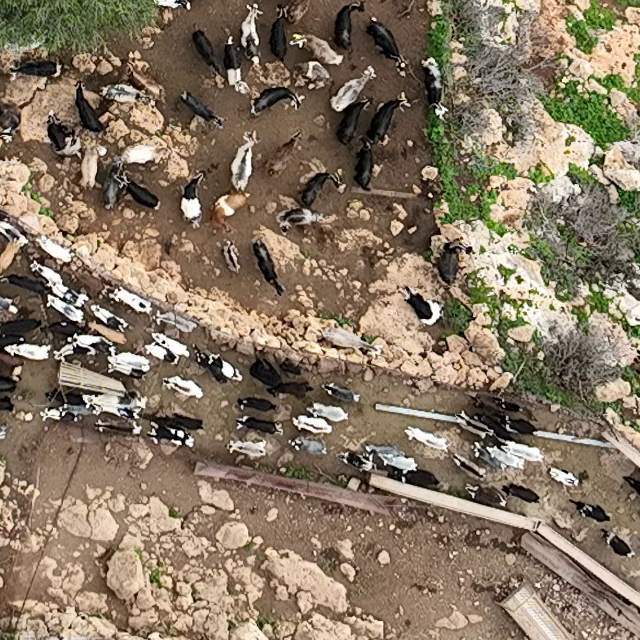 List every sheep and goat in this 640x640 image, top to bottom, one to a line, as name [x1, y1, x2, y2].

goat [152, 0, 192, 10]
goat [287, 0, 317, 25]
goat [334, 0, 366, 50]
goat [242, 2, 260, 65]
goat [270, 5, 288, 62]
goat [367, 18, 408, 75]
goat [192, 28, 224, 78]
goat [4, 31, 46, 50]
goat [292, 32, 343, 65]
goat [224, 35, 248, 92]
goat [420, 56, 448, 118]
goat [9, 60, 61, 80]
goat [124, 62, 166, 102]
goat [293, 62, 330, 78]
goat [329, 66, 375, 110]
goat [73, 80, 106, 132]
goat [100, 85, 152, 103]
goat [251, 87, 306, 115]
goat [181, 89, 226, 130]
goat [367, 93, 410, 143]
goat [0, 96, 22, 128]
goat [337, 96, 373, 146]
goat [47, 109, 67, 150]
goat [0, 127, 12, 168]
goat [57, 130, 82, 154]
goat [264, 130, 300, 179]
goat [232, 131, 260, 192]
goat [354, 137, 377, 190]
goat [78, 144, 98, 188]
goat [121, 146, 171, 163]
goat [103, 158, 123, 210]
goat [182, 169, 206, 228]
goat [300, 172, 345, 206]
goat [112, 174, 159, 210]
goat [211, 193, 250, 228]
goat [274, 209, 327, 234]
goat [0, 214, 28, 247]
goat [34, 232, 71, 263]
goat [253, 238, 285, 296]
goat [435, 238, 466, 287]
goat [0, 239, 19, 274]
goat [223, 239, 241, 273]
goat [30, 260, 63, 285]
goat [0, 274, 45, 292]
goat [48, 279, 88, 306]
goat [106, 283, 153, 315]
goat [400, 286, 442, 325]
goat [0, 291, 18, 314]
goat [45, 294, 83, 323]
goat [89, 304, 128, 331]
goat [155, 309, 198, 333]
goat [0, 319, 40, 333]
goat [88, 320, 127, 343]
goat [42, 322, 81, 335]
goat [320, 327, 384, 358]
goat [150, 333, 189, 357]
goat [72, 334, 115, 354]
goat [0, 335, 25, 348]
goat [3, 343, 50, 361]
goat [52, 343, 95, 359]
goat [144, 343, 179, 365]
goat [192, 346, 227, 383]
goat [107, 353, 150, 371]
goat [208, 354, 243, 381]
goat [248, 358, 282, 385]
goat [107, 363, 146, 379]
goat [0, 374, 17, 399]
goat [162, 374, 203, 399]
goat [268, 380, 311, 396]
goat [320, 382, 359, 402]
goat [45, 387, 85, 405]
goat [82, 392, 147, 409]
goat [0, 395, 16, 411]
goat [490, 397, 523, 412]
goat [237, 398, 276, 411]
goat [306, 402, 349, 422]
goat [60, 404, 94, 415]
goat [40, 407, 76, 422]
goat [92, 407, 142, 419]
goat [454, 411, 494, 438]
goat [291, 413, 332, 434]
goat [164, 414, 204, 431]
goat [234, 414, 284, 437]
goat [499, 416, 537, 434]
goat [0, 418, 6, 441]
goat [94, 419, 141, 435]
goat [404, 425, 448, 453]
goat [147, 427, 194, 447]
goat [288, 437, 328, 455]
goat [226, 440, 266, 457]
goat [504, 440, 545, 463]
goat [471, 441, 499, 470]
goat [364, 444, 404, 457]
goat [485, 447, 525, 469]
goat [337, 452, 375, 471]
goat [377, 453, 417, 471]
goat [453, 453, 485, 481]
goat [547, 467, 580, 488]
goat [388, 468, 440, 485]
goat [621, 476, 639, 505]
goat [501, 483, 540, 503]
goat [465, 484, 506, 507]
goat [569, 500, 611, 522]
goat [600, 528, 636, 558]